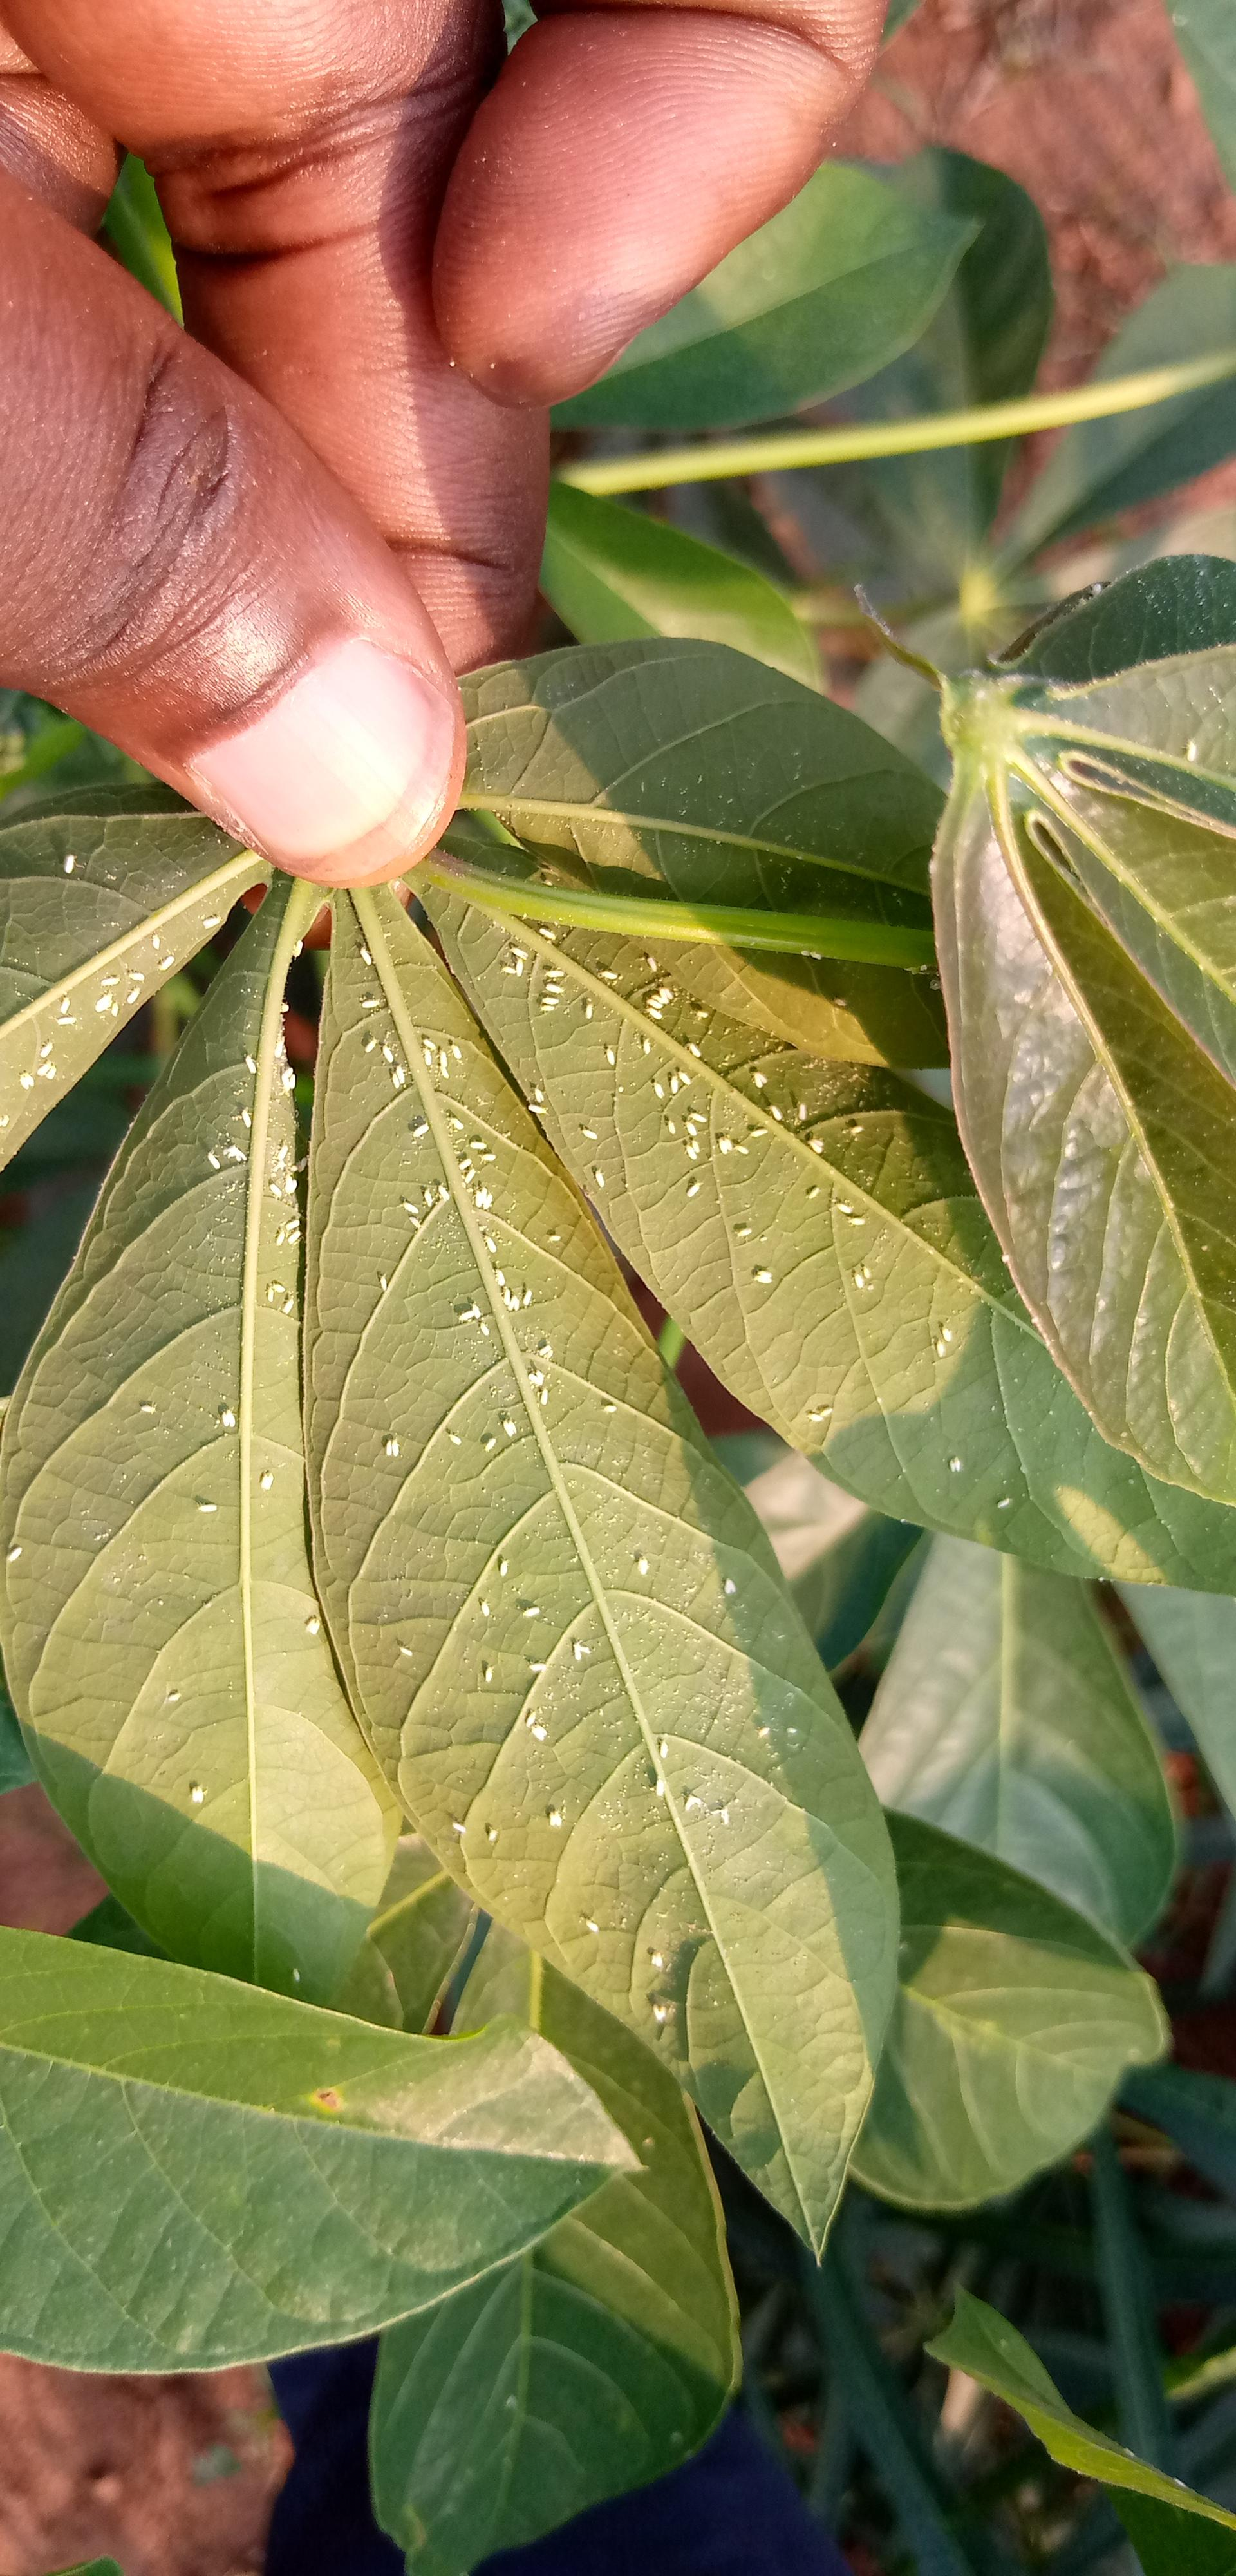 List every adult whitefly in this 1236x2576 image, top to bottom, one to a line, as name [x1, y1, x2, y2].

whitefly [1182, 739, 1200, 764]
whitefly [60, 851, 80, 876]
whitefly [541, 878, 554, 887]
whitefly [200, 913, 223, 929]
whitefly [538, 926, 556, 942]
whitefly [149, 931, 163, 952]
whitefly [292, 938, 304, 959]
whitefly [358, 945, 373, 967]
whitefly [509, 946, 527, 960]
whitefly [800, 949, 809, 956]
whitefly [810, 951, 822, 961]
whitefly [159, 955, 176, 974]
whitefly [646, 956, 659, 972]
whitefly [516, 958, 524, 977]
whitefly [499, 965, 516, 975]
whitefly [544, 969, 566, 978]
whitefly [599, 969, 618, 981]
whitefly [126, 971, 146, 981]
whitefly [99, 974, 120, 988]
whitefly [544, 981, 565, 994]
whitefly [125, 985, 143, 1006]
whitefly [659, 987, 669, 1004]
whitefly [664, 987, 673, 1000]
whitefly [93, 990, 113, 1012]
whitefly [650, 994, 664, 1004]
whitefly [57, 994, 71, 1015]
whitefly [539, 996, 560, 1005]
whitefly [359, 996, 381, 1009]
whitefly [832, 997, 848, 1009]
whitefly [645, 998, 662, 1009]
whitefly [278, 1000, 292, 1014]
whitefly [111, 1001, 119, 1019]
whitefly [585, 1001, 593, 1020]
whitefly [539, 1004, 556, 1012]
whitefly [645, 1007, 663, 1021]
whitefly [693, 1010, 711, 1020]
whitefly [55, 1016, 77, 1026]
whitefly [272, 1034, 286, 1058]
whitefly [642, 1034, 653, 1056]
whitefly [362, 1036, 377, 1054]
whitefly [422, 1037, 436, 1049]
whitefly [39, 1040, 53, 1059]
whitefly [686, 1041, 704, 1059]
whitefly [379, 1043, 395, 1063]
whitefly [450, 1043, 463, 1060]
whitefly [604, 1046, 616, 1066]
whitefly [423, 1046, 434, 1067]
whitefly [438, 1050, 449, 1066]
whitefly [243, 1052, 259, 1075]
whitefly [37, 1061, 51, 1076]
whitefly [46, 1063, 57, 1080]
whitefly [395, 1065, 406, 1084]
whitefly [285, 1065, 293, 1079]
whitefly [439, 1065, 451, 1079]
whitefly [678, 1070, 693, 1086]
whitefly [753, 1071, 763, 1088]
whitefly [24, 1072, 36, 1088]
whitefly [390, 1072, 400, 1090]
whitefly [756, 1072, 768, 1085]
whitefly [281, 1072, 292, 1093]
whitefly [19, 1073, 29, 1090]
whitefly [288, 1074, 298, 1092]
whitefly [669, 1075, 679, 1095]
whitefly [652, 1080, 666, 1099]
whitefly [532, 1085, 548, 1103]
whitefly [796, 1101, 809, 1121]
whitefly [525, 1103, 549, 1115]
whitefly [767, 1104, 782, 1121]
whitefly [241, 1105, 256, 1130]
whitefly [688, 1112, 707, 1123]
whitefly [1, 1113, 10, 1130]
whitefly [449, 1115, 465, 1130]
whitefly [666, 1119, 678, 1135]
whitefly [684, 1121, 697, 1136]
whitefly [411, 1123, 430, 1140]
whitefly [848, 1124, 864, 1135]
whitefly [748, 1124, 769, 1139]
whitefly [581, 1127, 599, 1141]
whitefly [725, 1137, 733, 1151]
whitefly [718, 1137, 727, 1155]
whitefly [812, 1139, 825, 1148]
whitefly [467, 1139, 489, 1150]
whitefly [691, 1139, 700, 1154]
whitefly [809, 1140, 822, 1155]
whitefly [274, 1141, 288, 1160]
whitefly [221, 1143, 247, 1162]
whitefly [684, 1143, 697, 1160]
whitefly [733, 1144, 750, 1156]
whitefly [205, 1148, 223, 1170]
whitefly [478, 1152, 497, 1162]
whitefly [297, 1153, 307, 1173]
whitefly [458, 1156, 473, 1170]
whitefly [272, 1160, 286, 1171]
whitefly [290, 1163, 298, 1173]
whitefly [464, 1168, 478, 1184]
whitefly [594, 1168, 608, 1189]
whitefly [285, 1175, 292, 1195]
whitefly [292, 1178, 298, 1195]
whitefly [683, 1179, 704, 1198]
whitefly [268, 1182, 284, 1199]
whitefly [437, 1184, 451, 1202]
whitefly [807, 1184, 822, 1200]
whitefly [480, 1186, 487, 1200]
whitefly [474, 1188, 482, 1208]
whitefly [422, 1188, 435, 1208]
whitefly [483, 1192, 494, 1210]
whitefly [400, 1200, 419, 1215]
whitefly [836, 1202, 853, 1214]
whitefly [407, 1216, 423, 1230]
whitefly [847, 1216, 866, 1226]
whitefly [285, 1219, 303, 1231]
whitefly [734, 1226, 752, 1238]
whitefly [274, 1229, 286, 1248]
whitefly [288, 1229, 303, 1247]
whitefly [545, 1234, 563, 1244]
whitefly [483, 1235, 498, 1253]
whitefly [862, 1265, 872, 1279]
whitefly [492, 1266, 507, 1285]
whitefly [755, 1269, 772, 1278]
whitefly [852, 1272, 865, 1289]
whitefly [377, 1273, 389, 1293]
whitefly [754, 1276, 772, 1285]
whitefly [270, 1281, 287, 1293]
whitefly [521, 1285, 533, 1307]
whitefly [503, 1286, 510, 1307]
whitefly [265, 1287, 274, 1304]
whitefly [514, 1294, 520, 1311]
whitefly [508, 1296, 516, 1312]
whitefly [281, 1297, 296, 1315]
whitefly [471, 1302, 483, 1319]
whitefly [458, 1309, 473, 1323]
whitefly [479, 1321, 491, 1337]
whitefly [941, 1327, 953, 1342]
whitefly [935, 1340, 946, 1358]
whitefly [539, 1345, 552, 1356]
whitefly [544, 1349, 555, 1361]
whitefly [536, 1369, 543, 1378]
whitefly [528, 1372, 542, 1387]
whitefly [539, 1388, 548, 1406]
whitefly [138, 1402, 156, 1415]
whitefly [601, 1404, 618, 1414]
whitefly [820, 1406, 834, 1416]
whitefly [227, 1408, 237, 1428]
whitefly [221, 1410, 229, 1428]
whitefly [806, 1412, 823, 1422]
whitefly [501, 1419, 512, 1437]
whitefly [508, 1419, 517, 1434]
whitefly [445, 1432, 465, 1448]
whitefly [391, 1435, 402, 1459]
whitefly [481, 1435, 498, 1454]
whitefly [384, 1438, 392, 1457]
whitefly [954, 1456, 963, 1472]
whitefly [948, 1457, 955, 1473]
whitefly [260, 1469, 274, 1492]
whitefly [995, 1495, 1014, 1509]
whitefly [195, 1502, 220, 1514]
whitefly [5, 1542, 24, 1564]
whitefly [635, 1555, 651, 1575]
whitefly [498, 1557, 511, 1578]
whitefly [721, 1577, 738, 1596]
whitefly [480, 1598, 492, 1618]
whitefly [521, 1604, 541, 1620]
whitefly [305, 1616, 315, 1634]
whitefly [312, 1620, 321, 1635]
whitefly [570, 1636, 595, 1663]
whitefly [396, 1643, 419, 1662]
whitefly [527, 1660, 547, 1674]
whitefly [482, 1663, 494, 1684]
whitefly [165, 1690, 183, 1704]
whitefly [524, 1709, 538, 1728]
whitefly [536, 1723, 548, 1737]
whitefly [756, 1723, 770, 1738]
whitefly [783, 1723, 800, 1738]
whitefly [530, 1725, 544, 1741]
whitefly [659, 1738, 669, 1760]
whitefly [653, 1776, 668, 1802]
whitefly [197, 1784, 205, 1803]
whitefly [190, 1785, 198, 1804]
whitefly [682, 1791, 703, 1811]
whitefly [709, 1804, 732, 1826]
whitefly [556, 1808, 563, 1827]
whitefly [548, 1809, 555, 1827]
whitefly [449, 1819, 466, 1835]
whitefly [485, 1826, 499, 1844]
whitefly [584, 1917, 600, 1935]
whitefly [656, 1951, 665, 1968]
whitefly [650, 1952, 656, 1965]
whitefly [291, 1967, 302, 1984]
whitefly [651, 2004, 669, 2022]